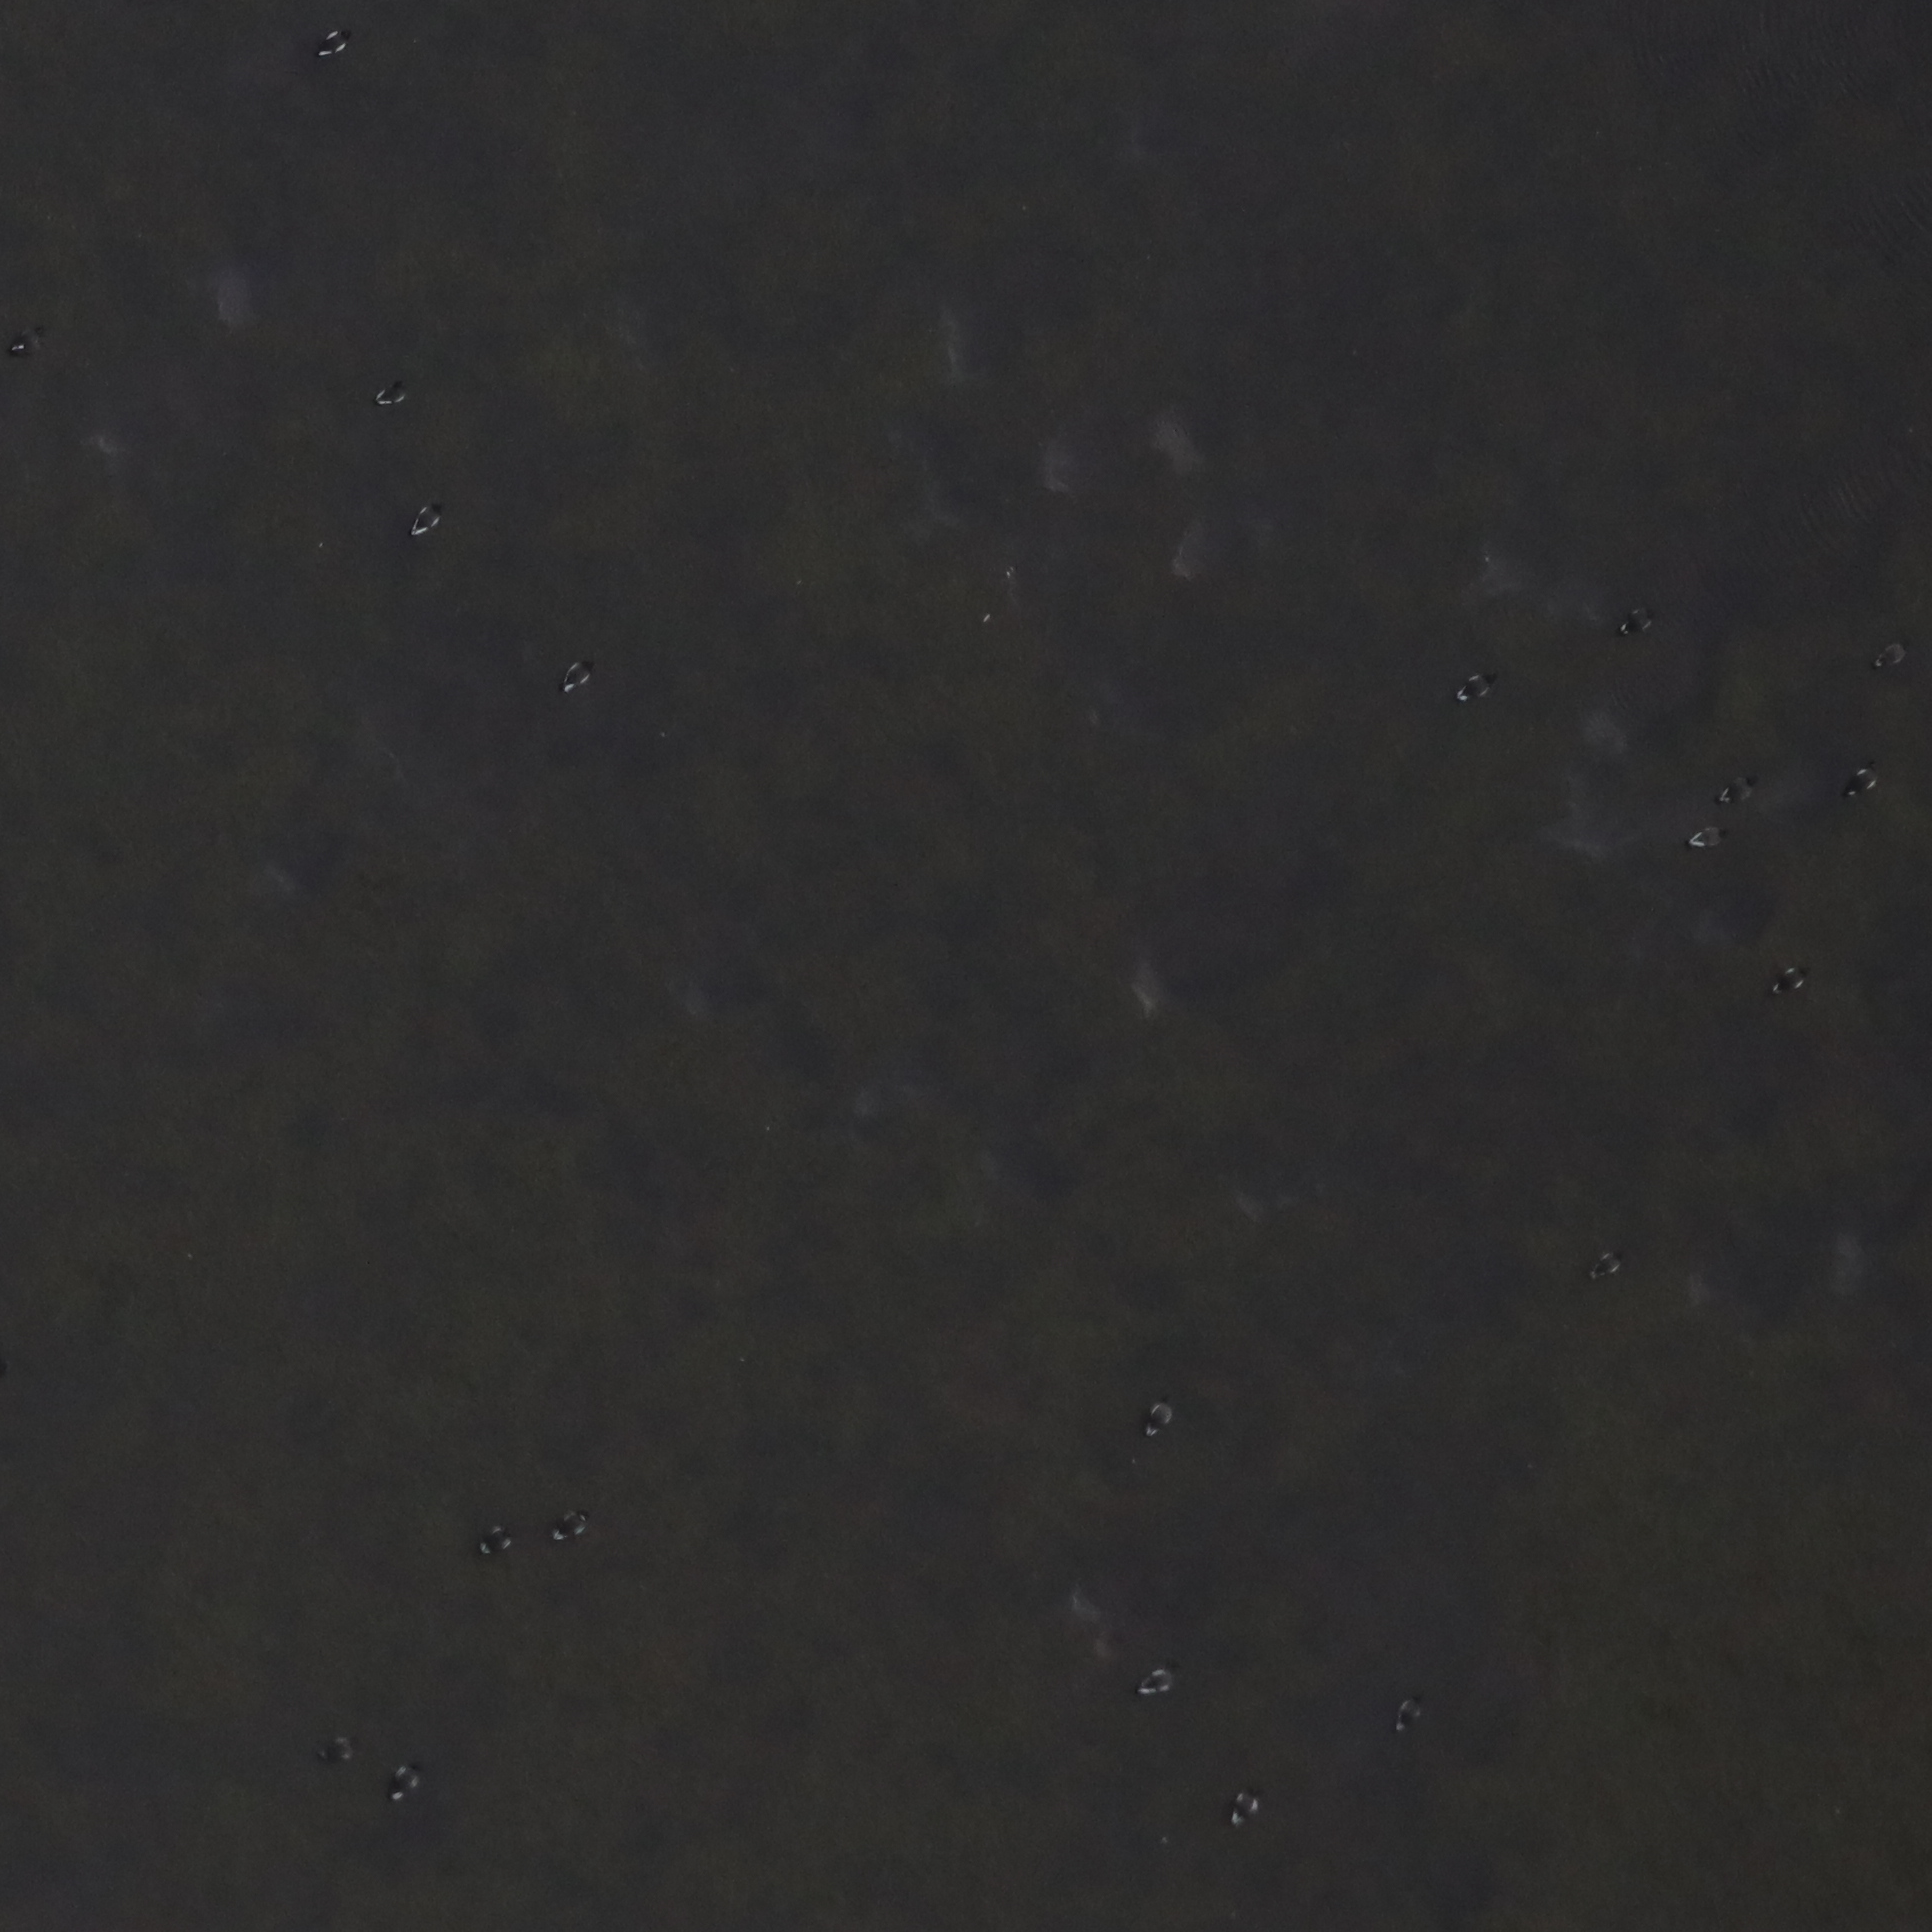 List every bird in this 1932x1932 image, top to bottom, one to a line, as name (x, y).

brant (332, 42)
brant (30, 342)
brant (392, 392)
brant (427, 519)
brant (1635, 620)
brant (1896, 653)
brant (577, 674)
brant (1478, 687)
brant (1867, 779)
brant (1731, 789)
brant (1703, 839)
brant (1791, 980)
brant (1605, 1267)
brant (1161, 1416)
brant (571, 1523)
brant (495, 1543)
brant (1158, 1680)
brant (1409, 1711)
brant (336, 1750)
brant (406, 1783)
brant (1239, 1808)